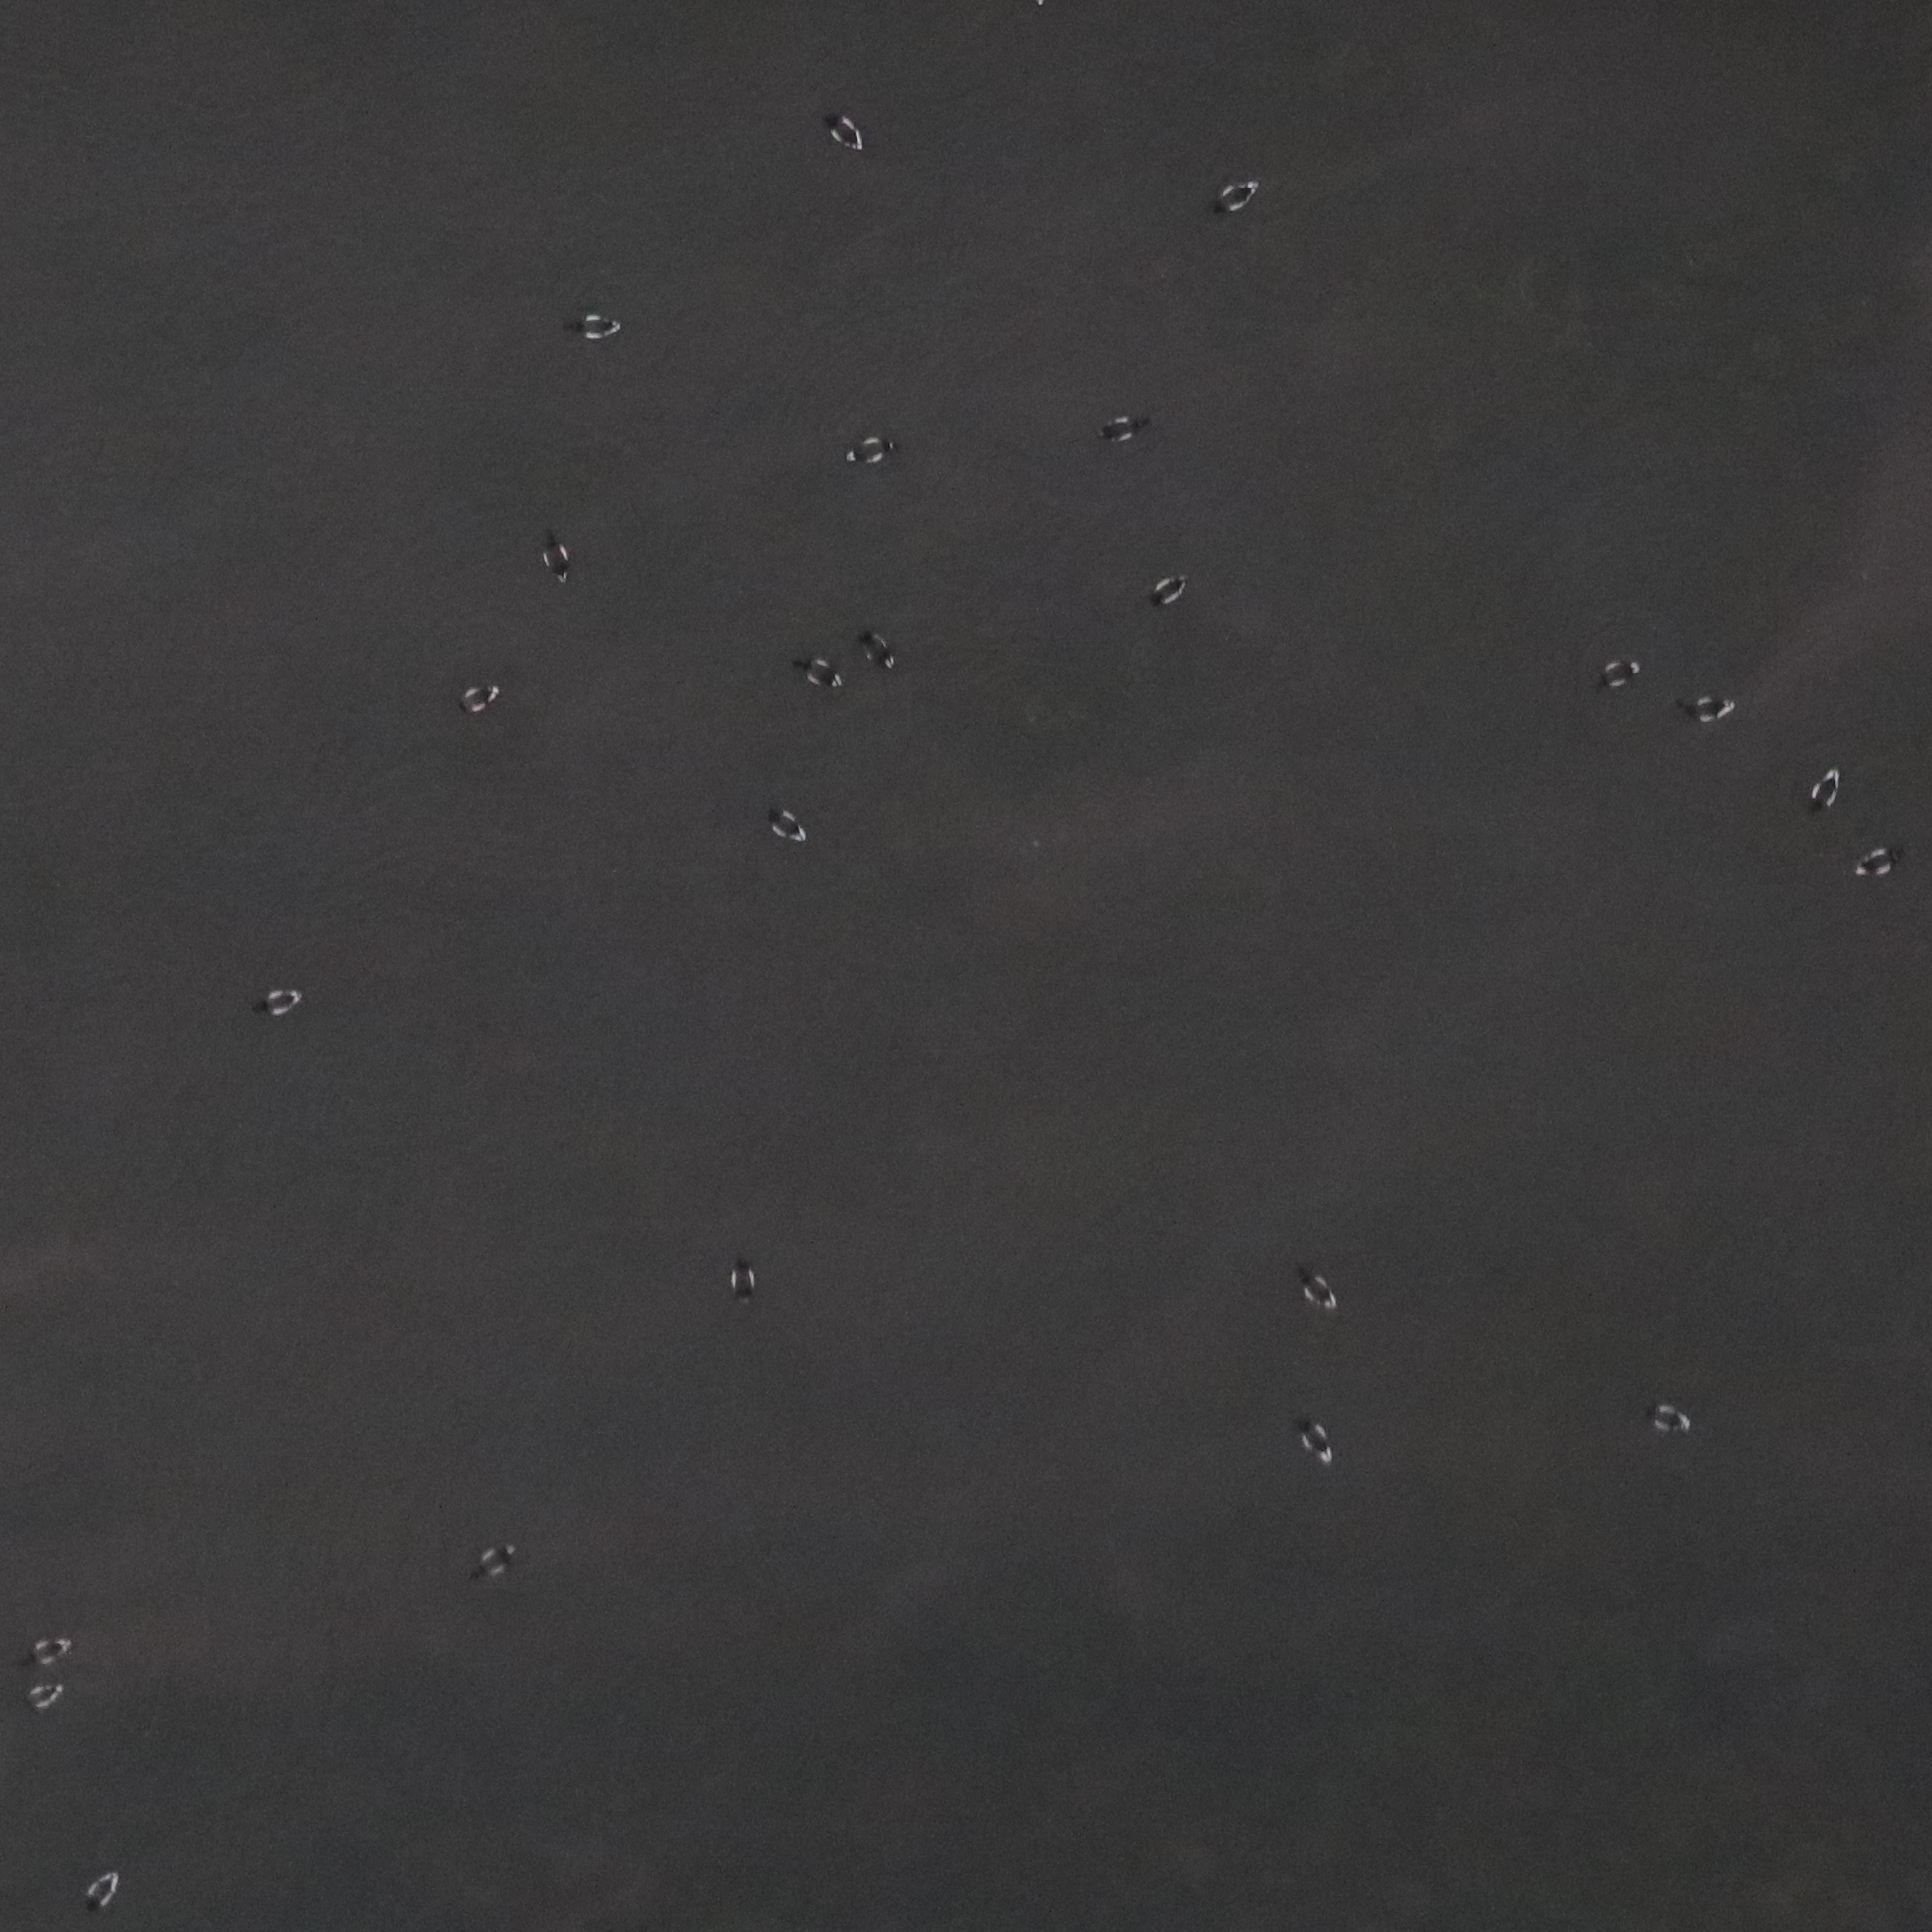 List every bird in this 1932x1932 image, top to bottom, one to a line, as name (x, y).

brant (845, 134)
brant (1235, 198)
brant (599, 327)
brant (1123, 429)
brant (870, 451)
brant (558, 558)
brant (1168, 591)
brant (877, 652)
brant (820, 672)
brant (1619, 674)
brant (478, 700)
brant (1708, 708)
brant (1825, 792)
brant (787, 827)
brant (1876, 865)
brant (281, 1003)
brant (744, 1281)
brant (1318, 1291)
brant (1669, 1418)
brant (1314, 1441)
brant (495, 1561)
brant (50, 1653)
brant (44, 1693)
brant (101, 1891)